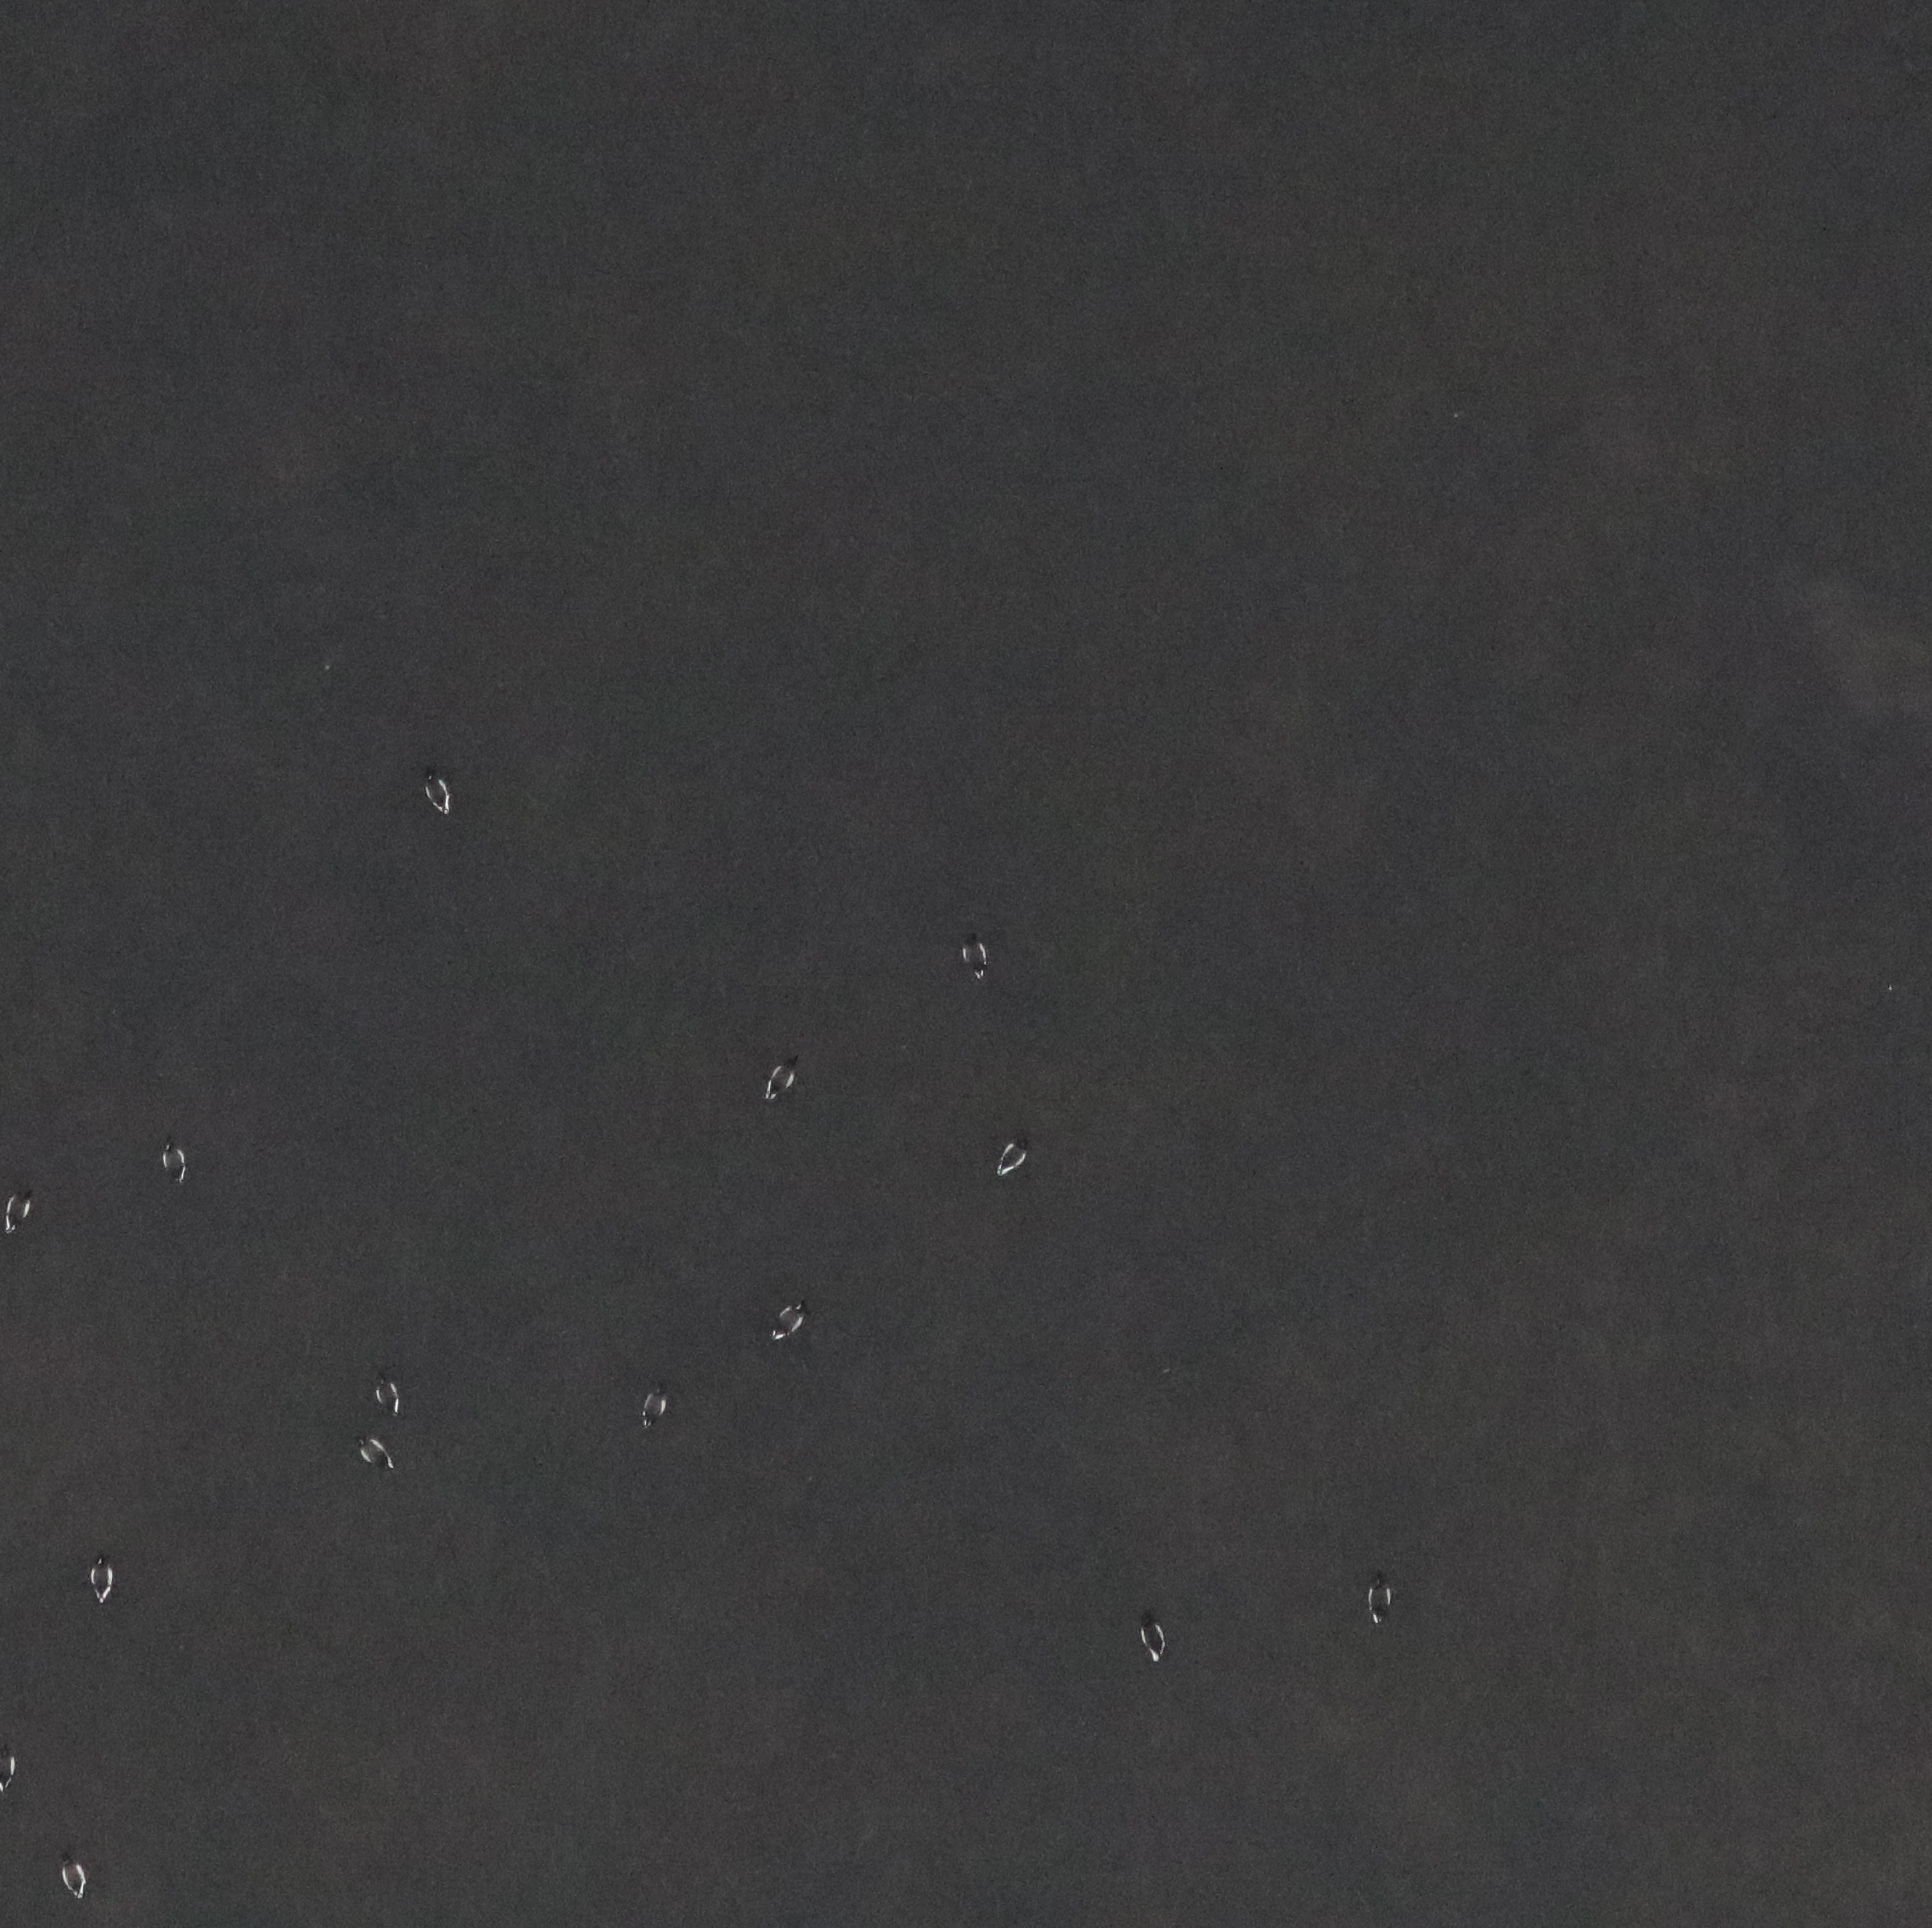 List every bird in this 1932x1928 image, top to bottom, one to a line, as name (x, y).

brant (437, 792)
brant (974, 955)
brant (780, 1079)
brant (1012, 1158)
brant (175, 1162)
brant (17, 1211)
brant (788, 1320)
brant (387, 1396)
brant (654, 1405)
brant (376, 1452)
brant (101, 1579)
brant (1378, 1599)
brant (1154, 1641)
brant (5, 1771)
brant (72, 1878)